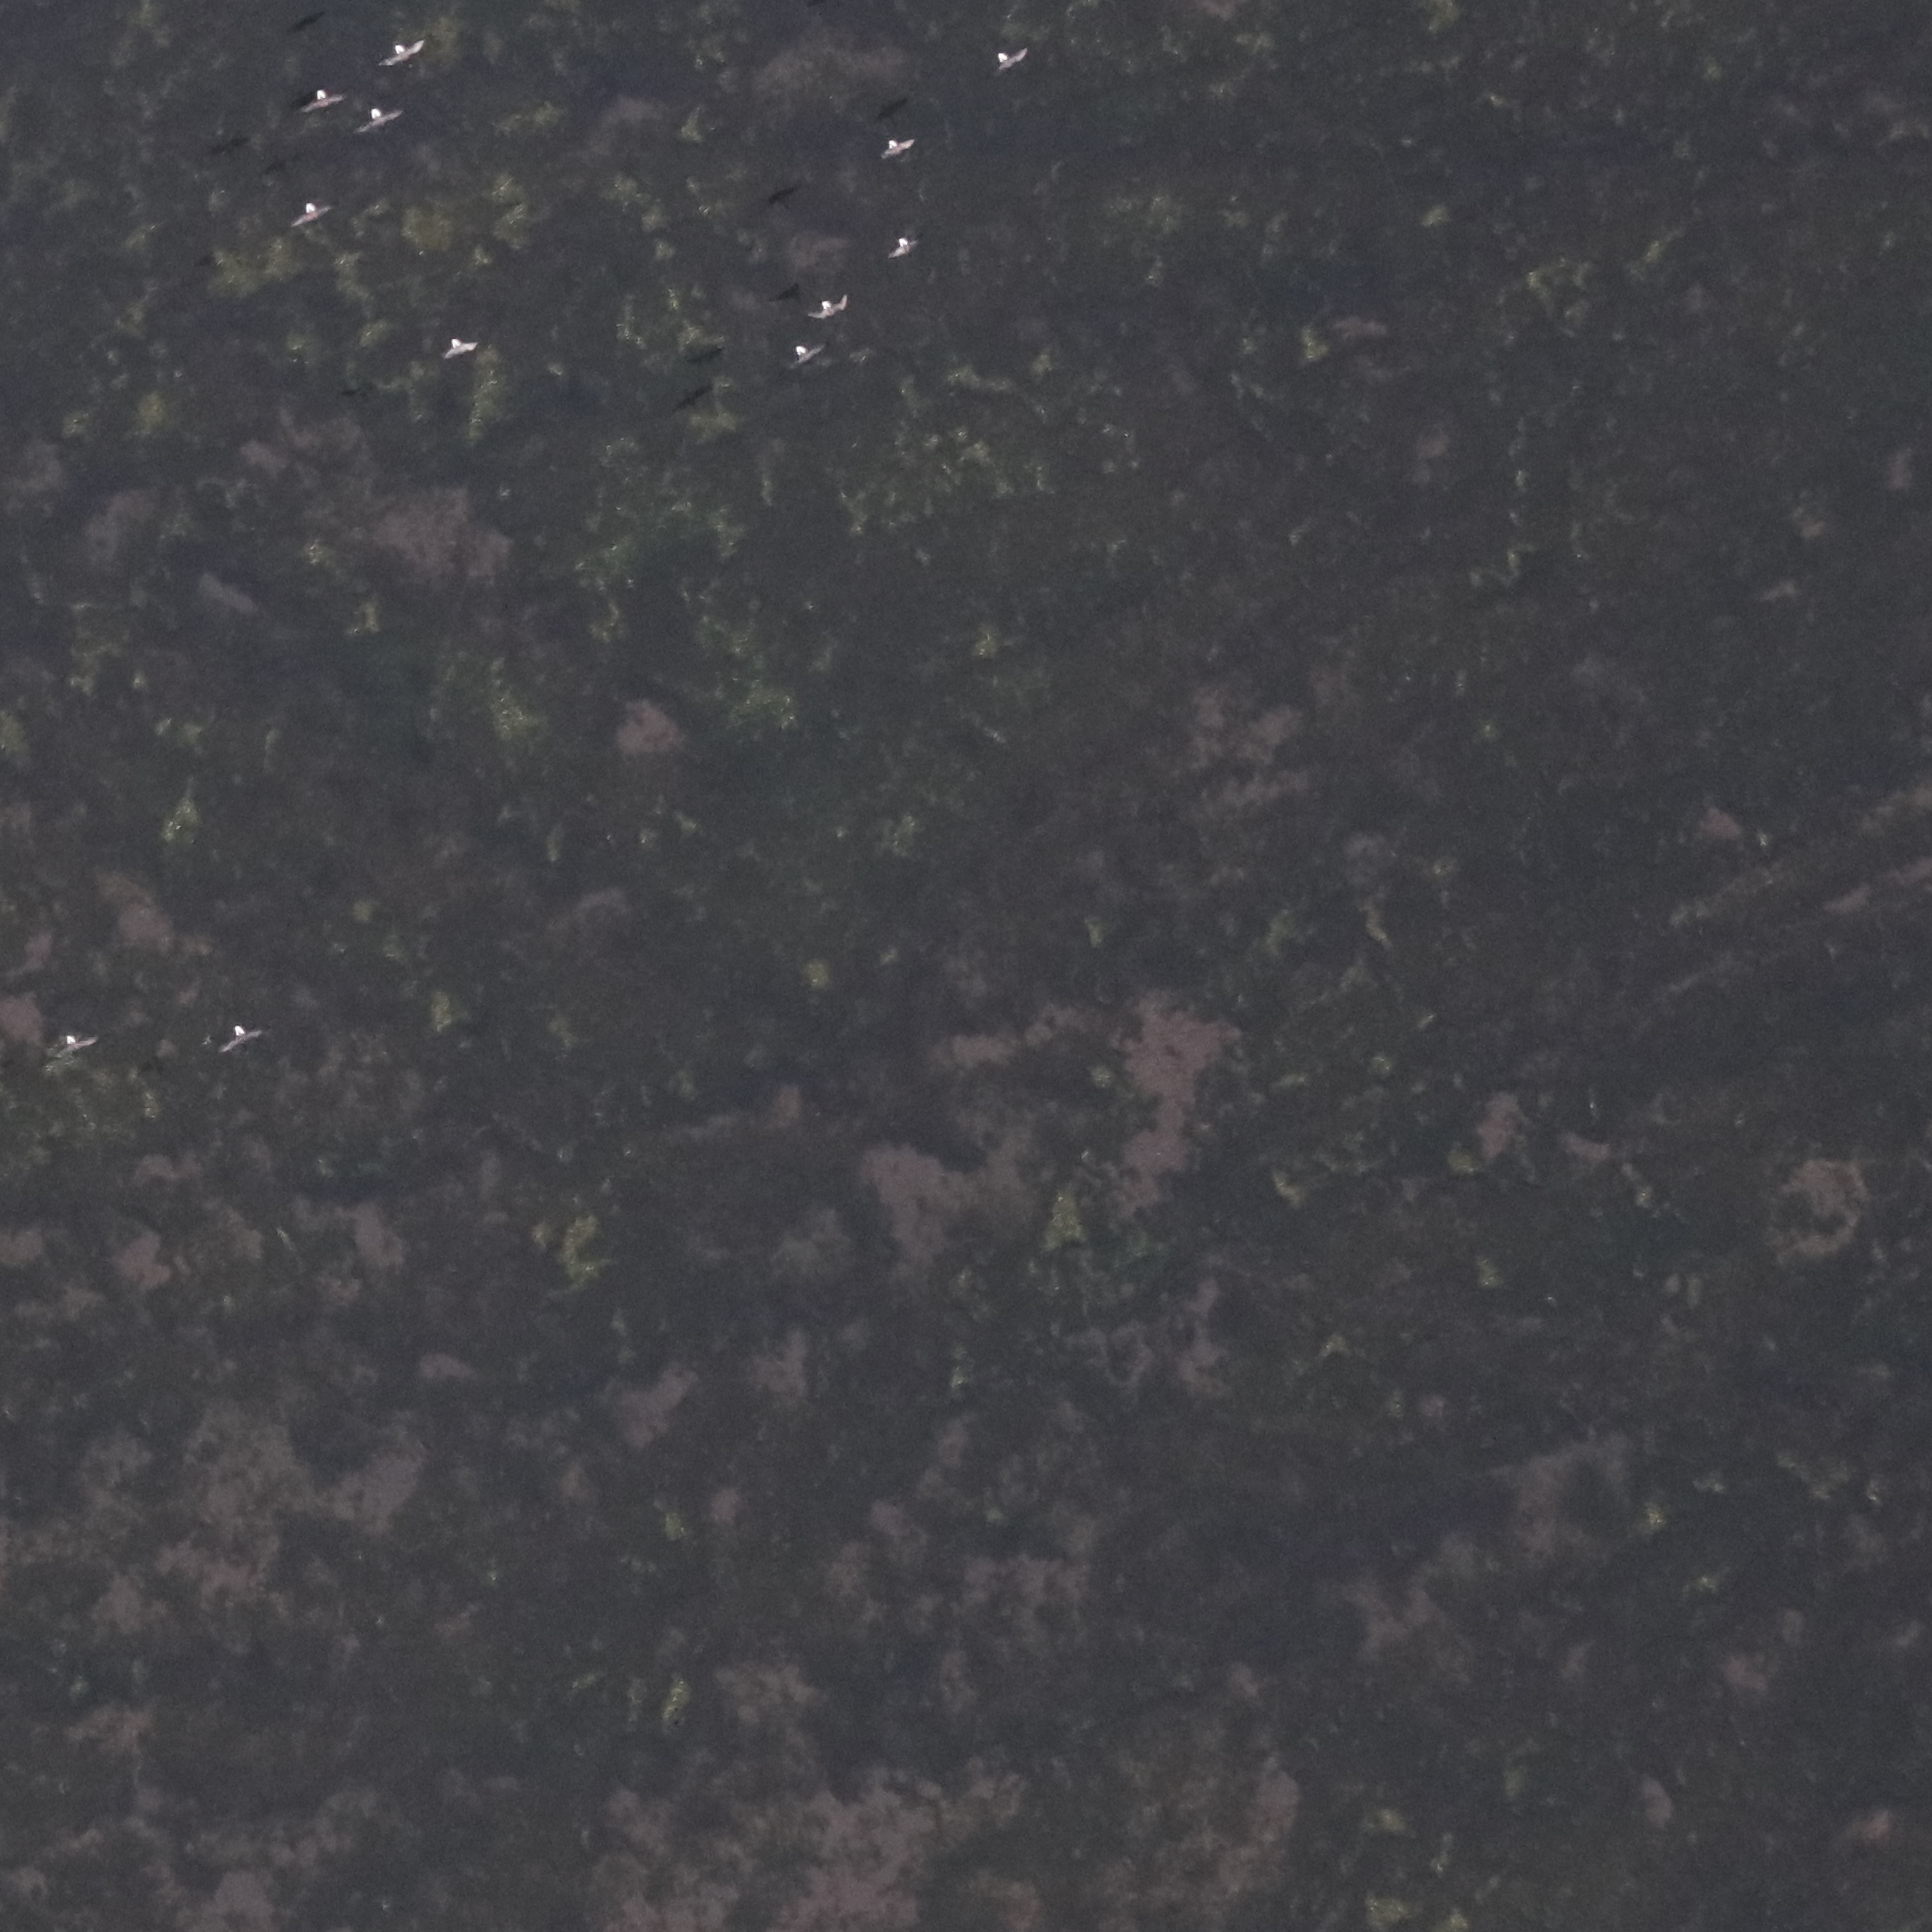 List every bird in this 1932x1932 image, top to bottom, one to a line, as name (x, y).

brant (402, 46)
brant (1013, 58)
brant (332, 99)
brant (386, 118)
brant (902, 145)
brant (316, 205)
brant (902, 248)
brant (829, 307)
brant (457, 348)
brant (802, 353)
brant (240, 1037)
brant (76, 1043)